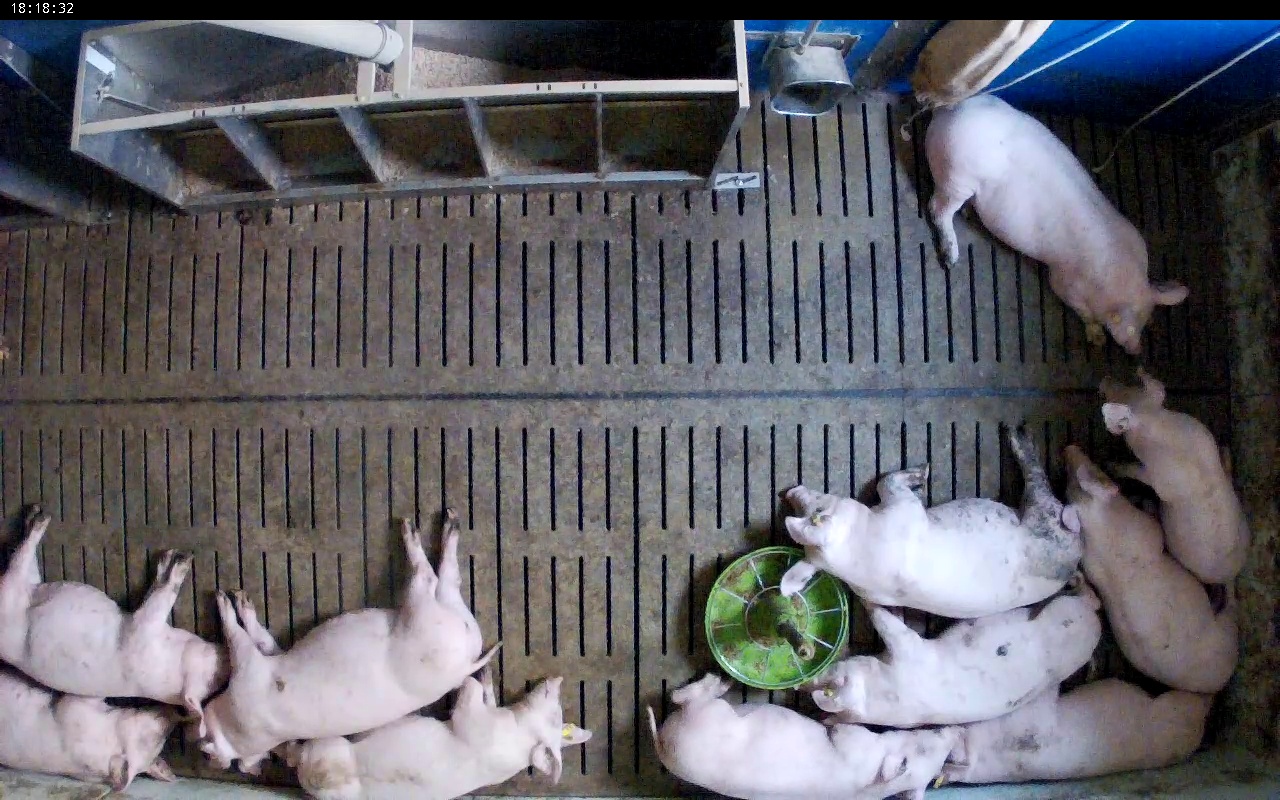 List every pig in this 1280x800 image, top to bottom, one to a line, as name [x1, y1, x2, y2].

pig [926, 91, 1192, 356]
pig [1094, 364, 1249, 587]
pig [780, 424, 1084, 620]
pig [1060, 443, 1241, 694]
pig [1, 503, 233, 740]
pig [184, 506, 503, 777]
pig [794, 572, 1103, 726]
pig [270, 664, 593, 799]
pig [2, 665, 188, 791]
pig [645, 671, 962, 796]
pig [933, 678, 1215, 790]